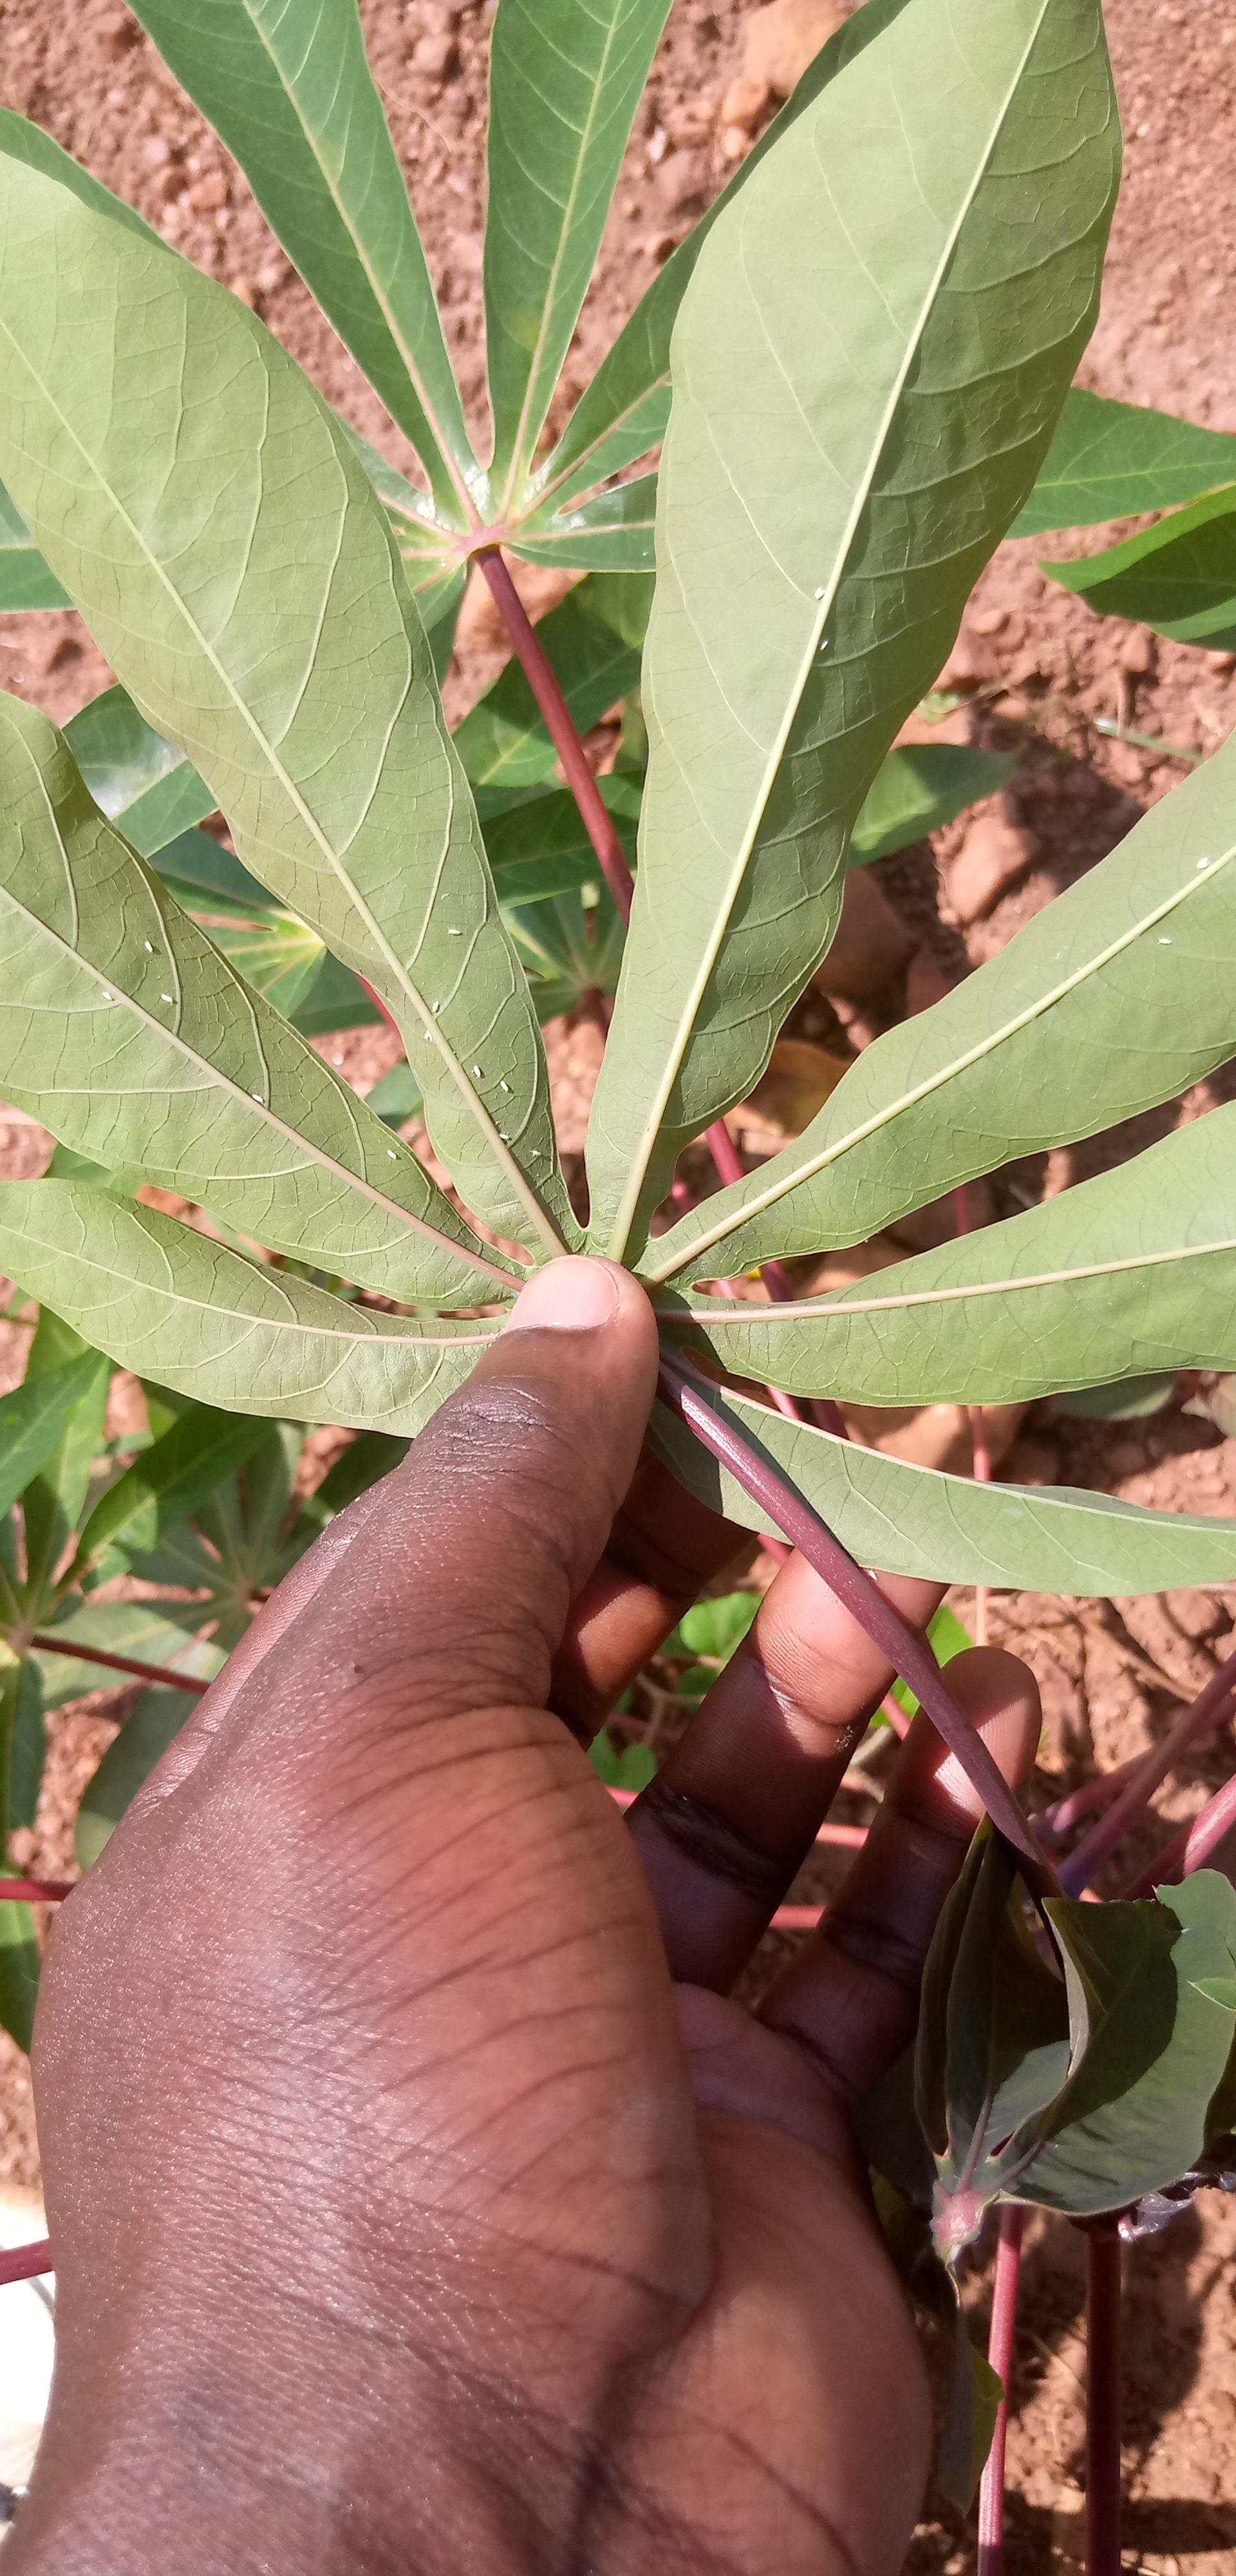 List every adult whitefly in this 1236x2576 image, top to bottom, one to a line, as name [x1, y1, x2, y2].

whitefly [813, 585, 826, 601]
whitefly [816, 590, 829, 601]
whitefly [818, 639, 829, 653]
whitefly [1194, 855, 1210, 871]
whitefly [446, 927, 462, 936]
whitefly [1156, 935, 1172, 946]
whitefly [144, 938, 154, 954]
whitefly [100, 990, 113, 1002]
whitefly [159, 992, 173, 1005]
whitefly [429, 1000, 442, 1014]
whitefly [423, 1028, 434, 1042]
whitefly [471, 1063, 482, 1079]
whitefly [498, 1079, 509, 1094]
whitefly [250, 1092, 264, 1104]
whitefly [498, 1132, 510, 1141]
whitefly [385, 1149, 397, 1161]
whitefly [529, 1149, 541, 1160]